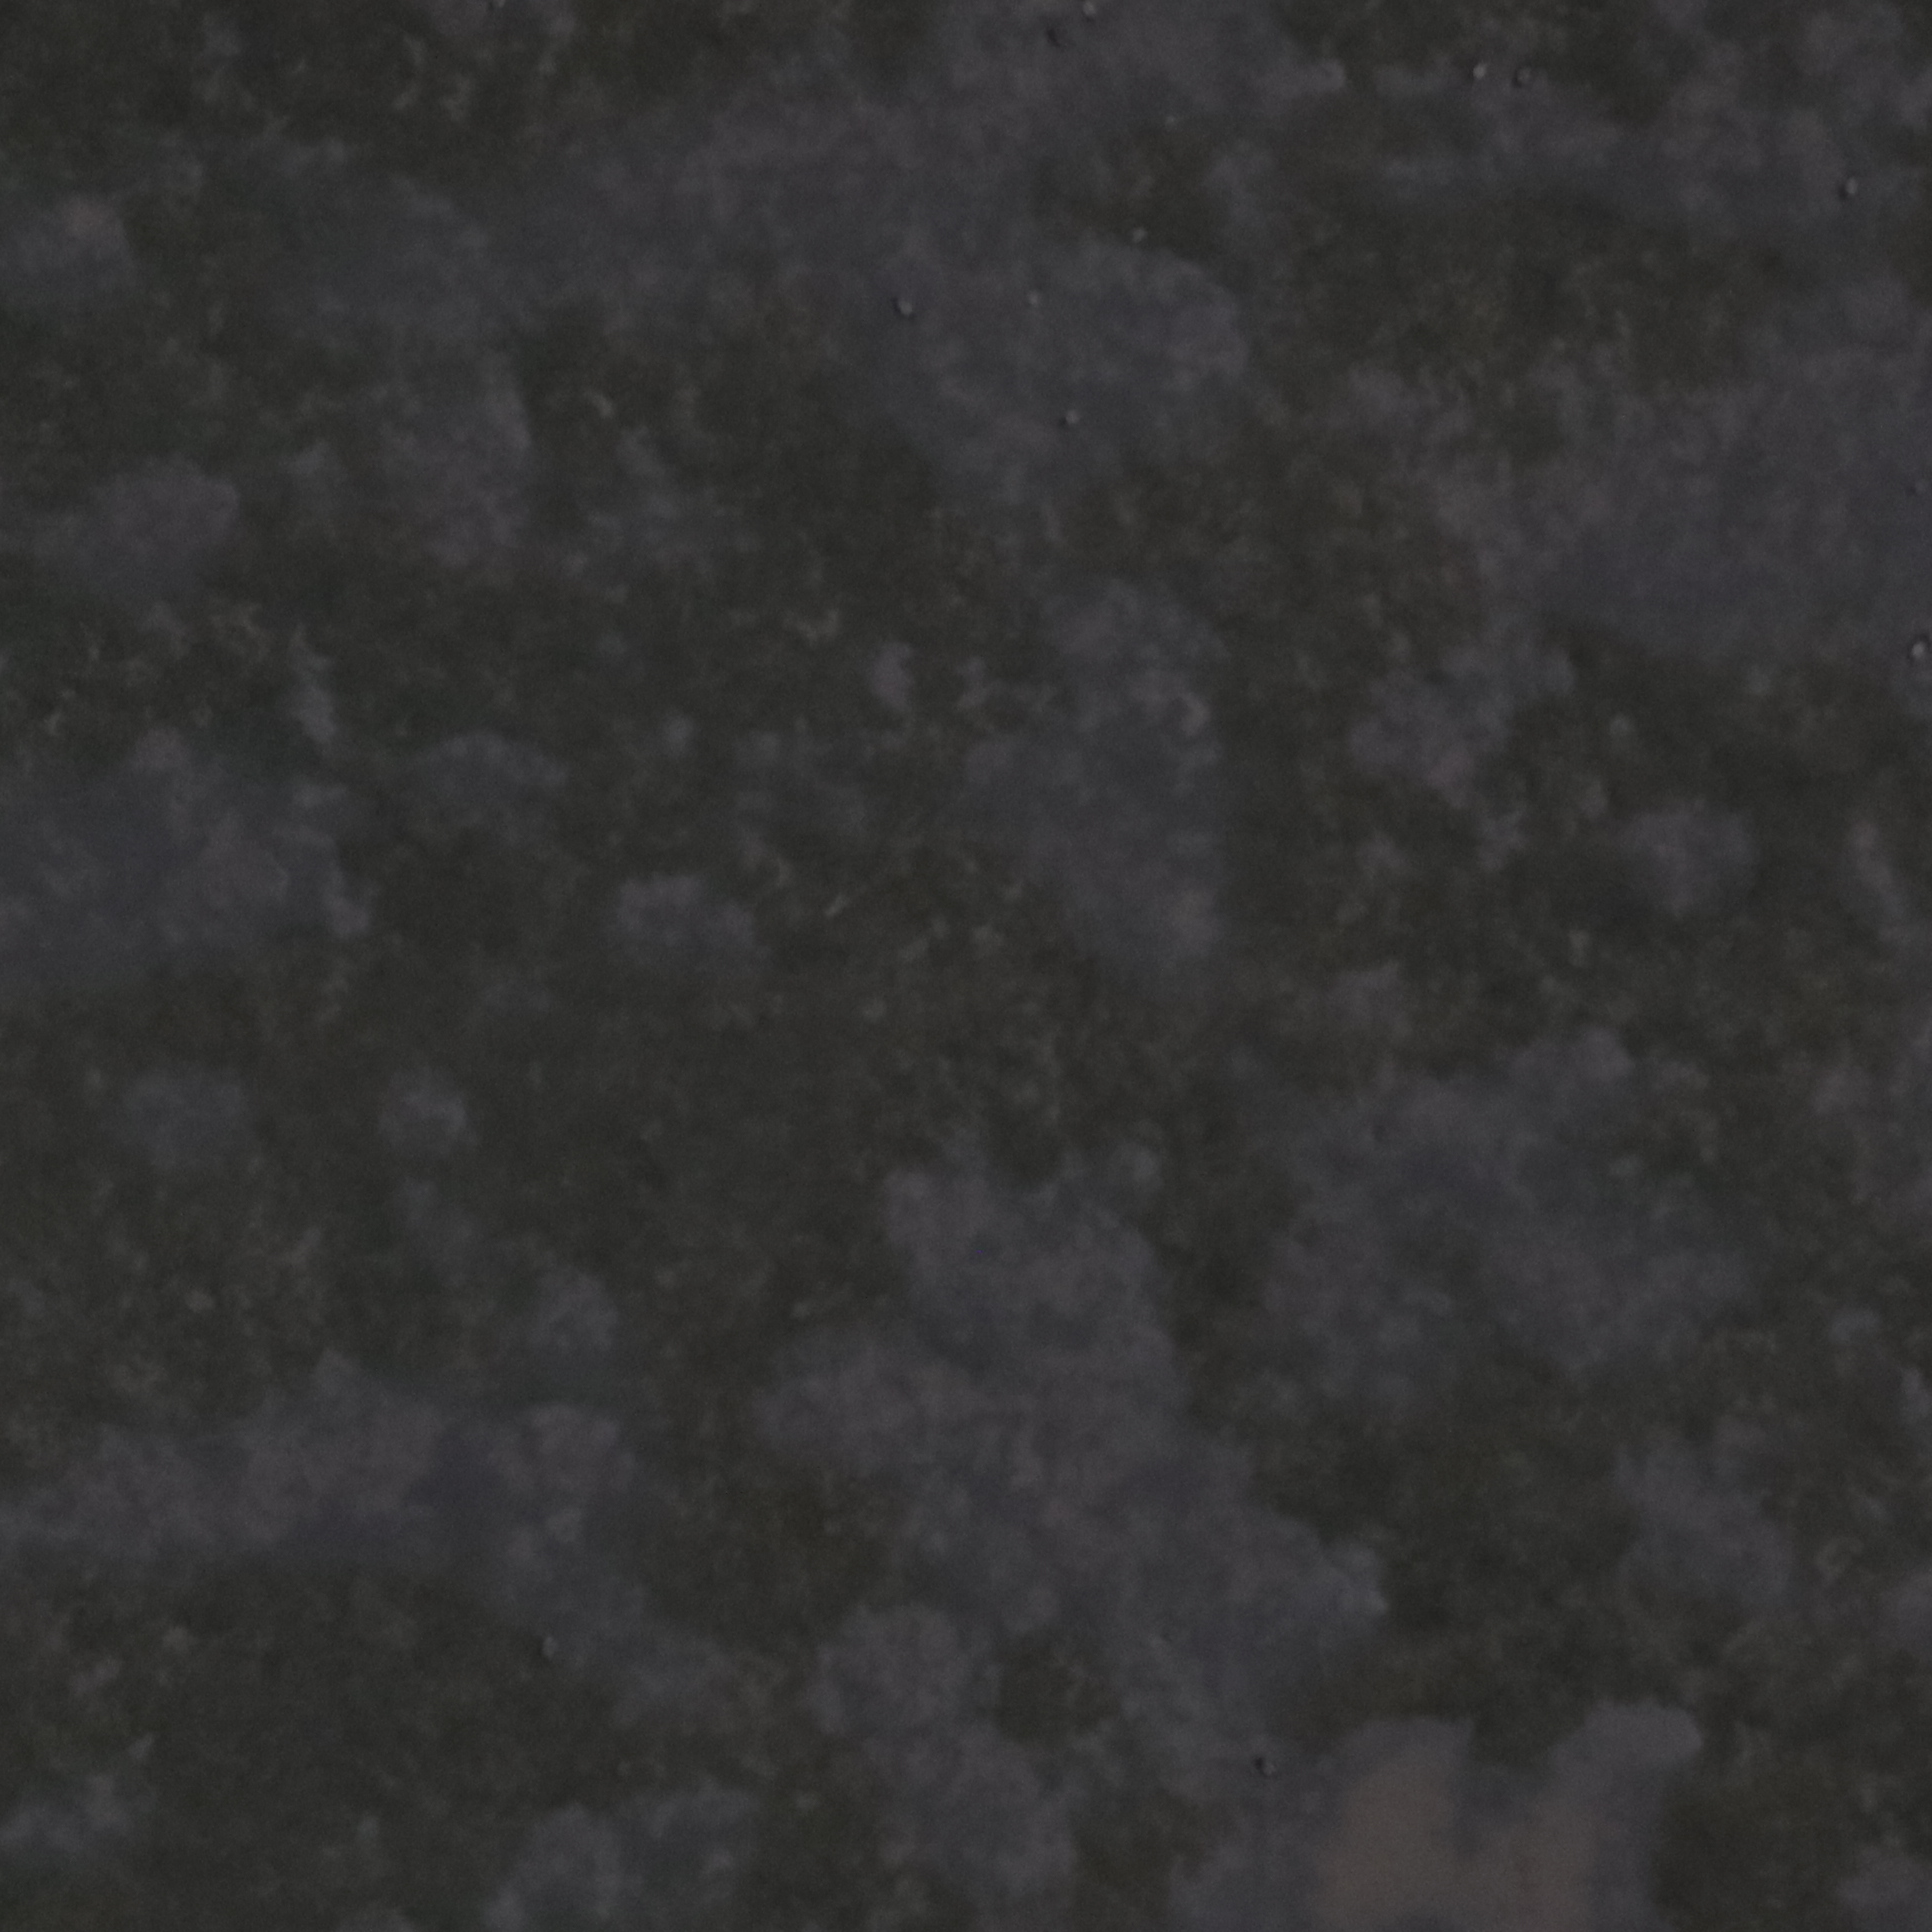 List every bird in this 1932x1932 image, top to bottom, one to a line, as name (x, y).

Canada goose (1090, 10)
Canada goose (1052, 39)
Canada goose (1478, 71)
Canada goose (1521, 76)
Canada goose (1846, 185)
Canada goose (1138, 231)
Canada goose (1032, 299)
Canada goose (904, 304)
Canada goose (1071, 419)
Canada goose (1923, 489)
Canada goose (1918, 648)
Canada goose (548, 1645)
Canada goose (1265, 1761)